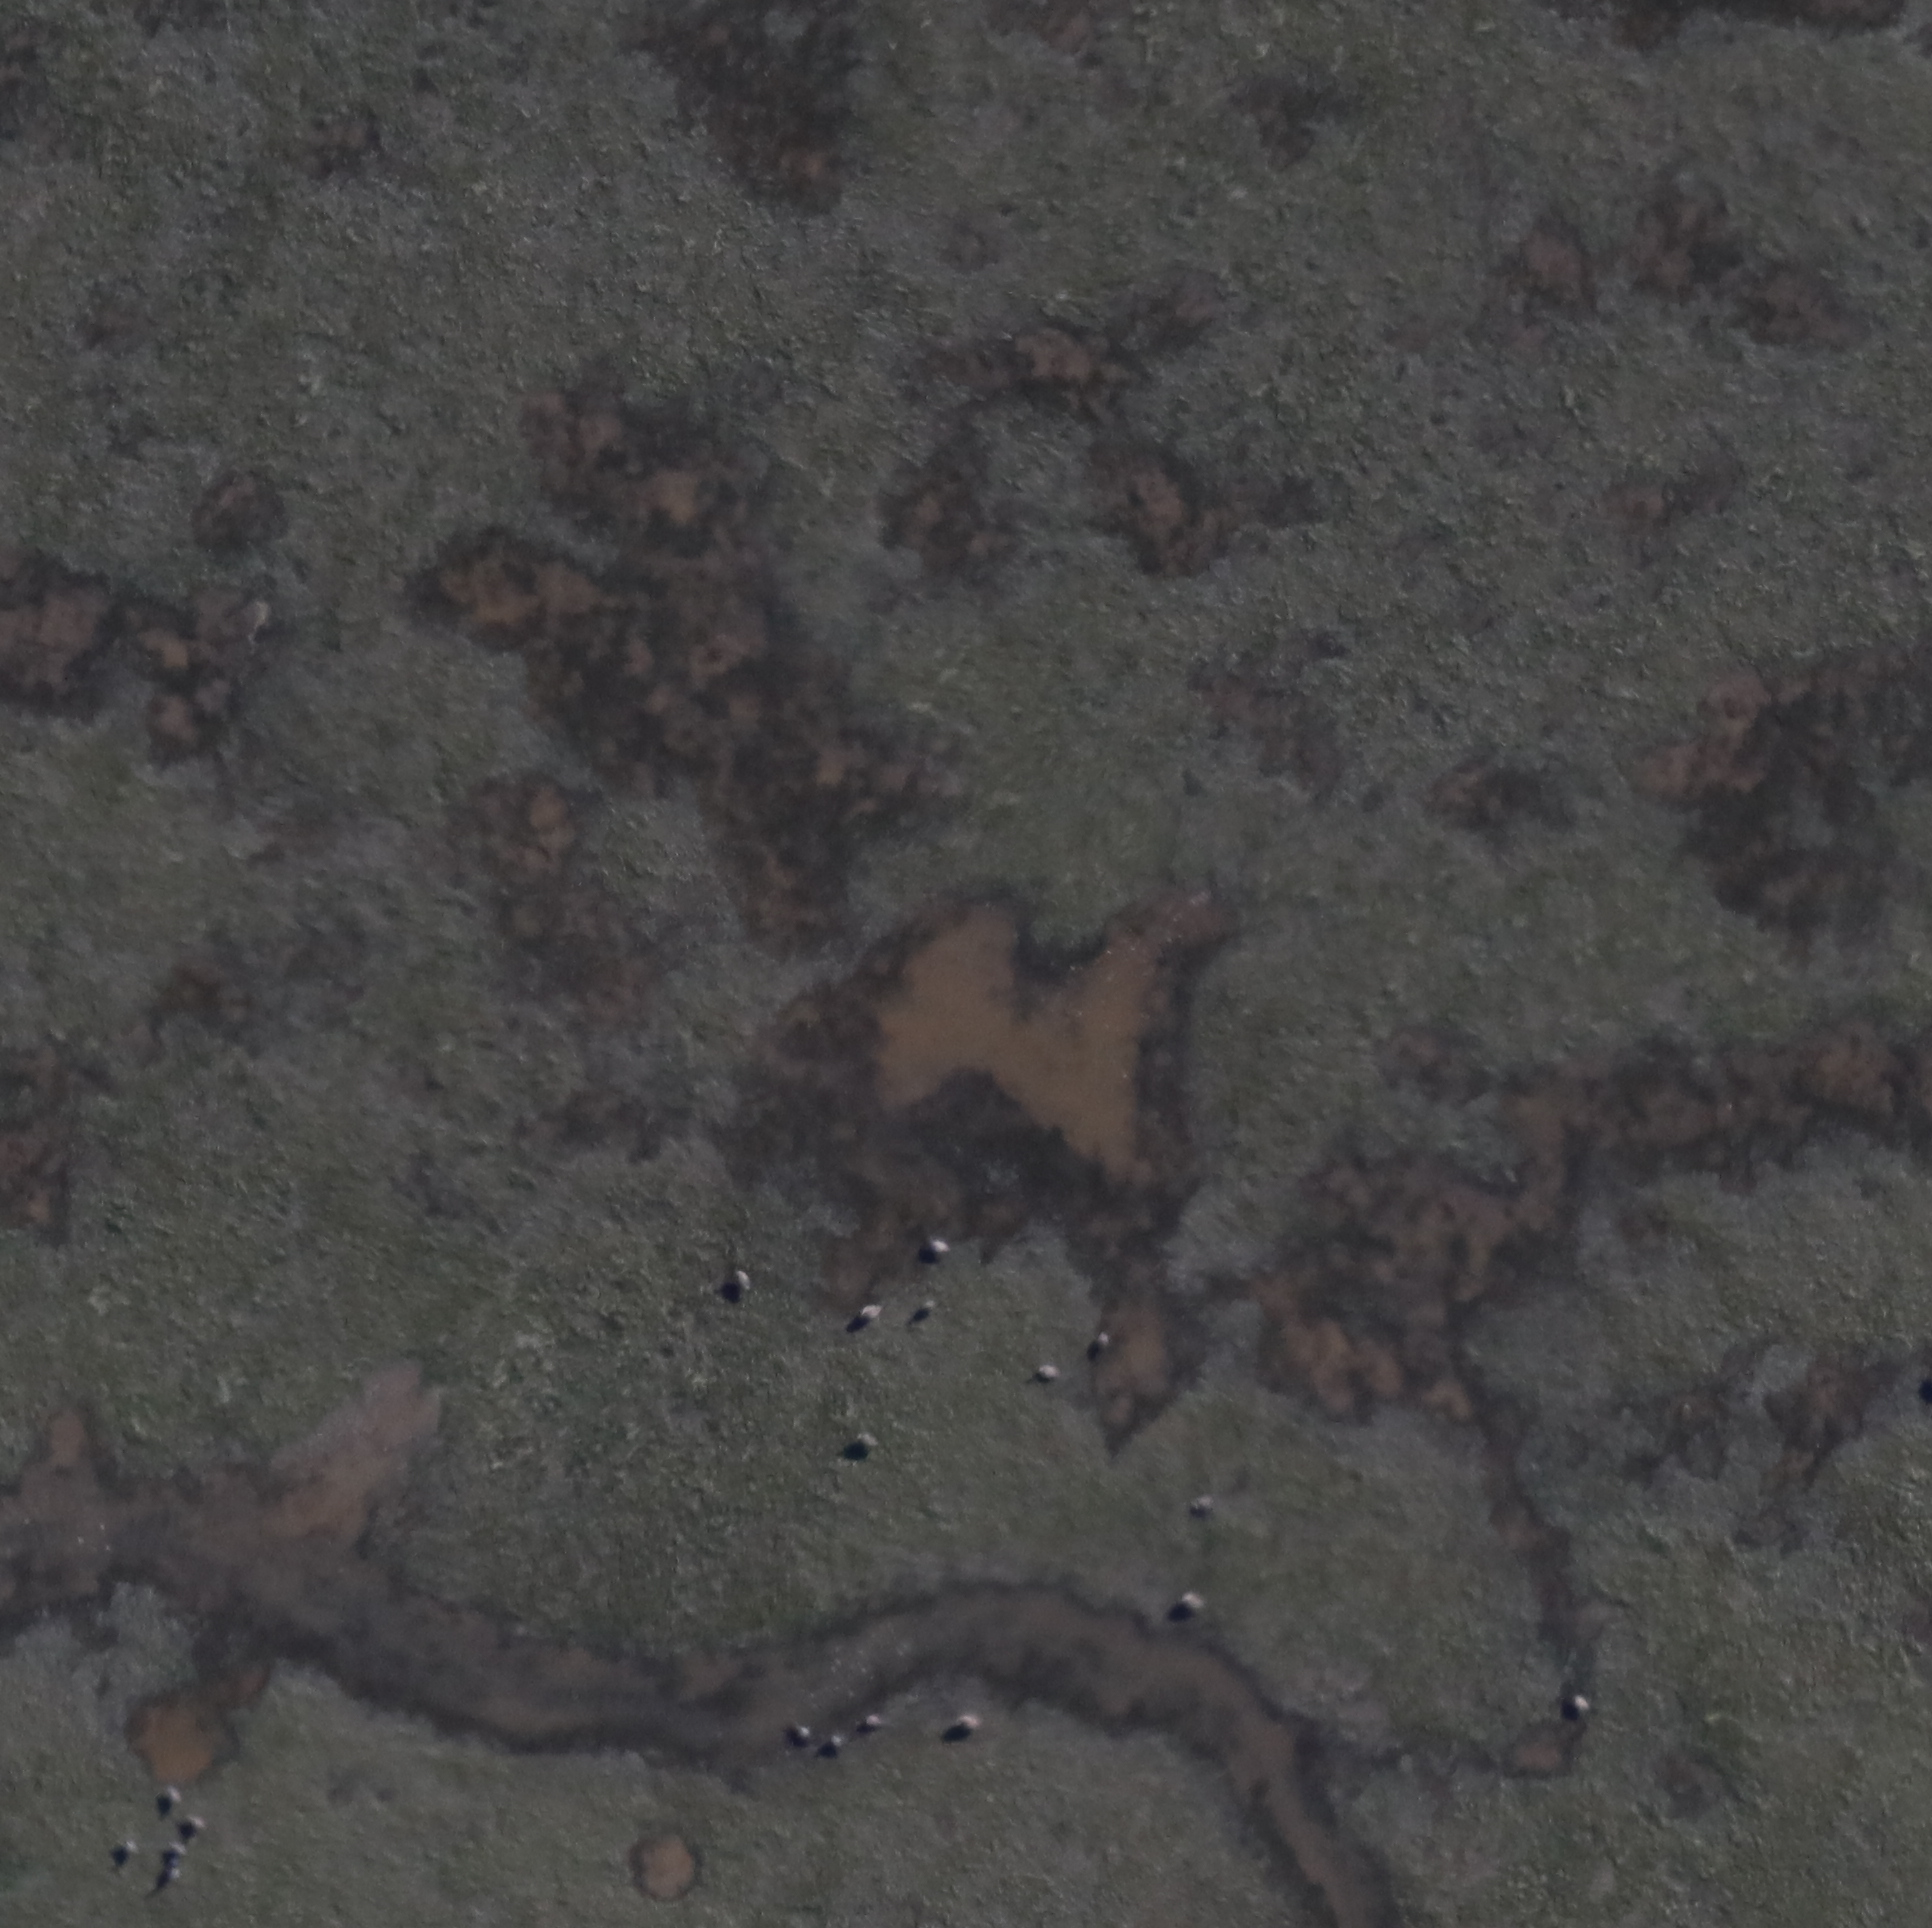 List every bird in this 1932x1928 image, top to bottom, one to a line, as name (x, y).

Canada goose (941, 1246)
Canada goose (741, 1281)
Canada goose (925, 1308)
Canada goose (867, 1313)
Canada goose (1105, 1343)
Canada goose (1049, 1372)
Canada goose (868, 1443)
Canada goose (1203, 1503)
Canada goose (1184, 1603)
Canada goose (1577, 1702)
Canada goose (877, 1720)
Canada goose (962, 1721)
Canada goose (803, 1733)
Canada goose (831, 1743)
Canada goose (167, 1794)
Canada goose (190, 1824)
Canada goose (178, 1846)
Canada goose (131, 1853)
Canada goose (170, 1878)